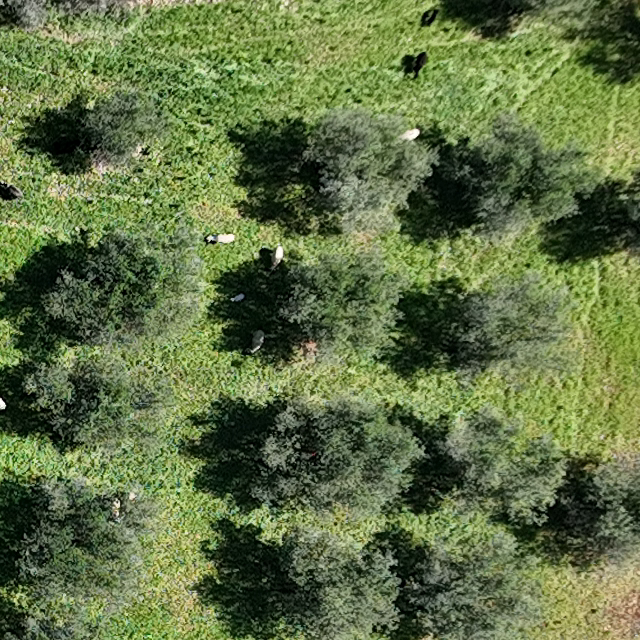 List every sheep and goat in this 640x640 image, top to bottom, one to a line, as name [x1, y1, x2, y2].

sheep [409, 52, 428, 80]
sheep [395, 129, 419, 142]
sheep [0, 182, 24, 199]
sheep [206, 233, 234, 244]
sheep [270, 246, 282, 272]
sheep [229, 293, 244, 302]
sheep [245, 330, 264, 354]
sheep [0, 393, 6, 410]